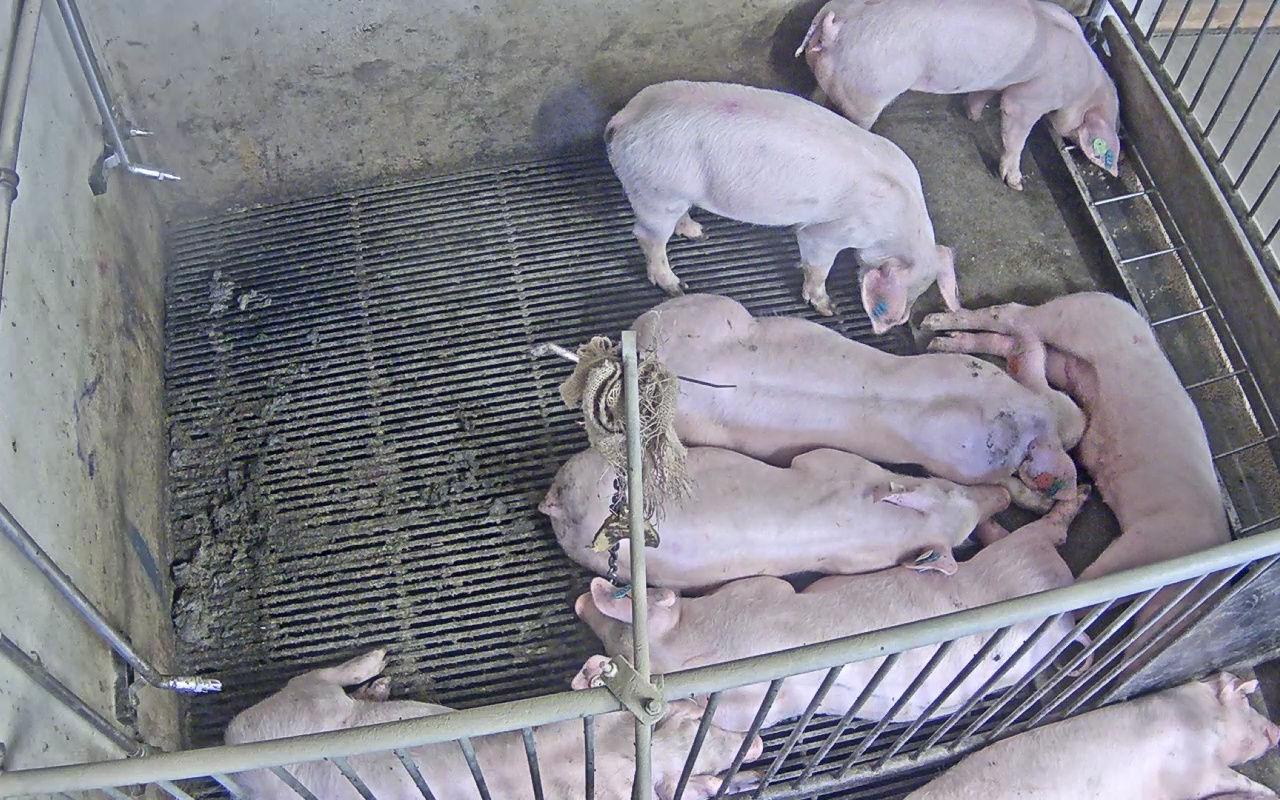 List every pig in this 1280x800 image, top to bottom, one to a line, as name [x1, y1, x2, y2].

pig [796, 1, 1121, 191]
pig [603, 82, 957, 332]
pig [922, 290, 1233, 698]
pig [621, 293, 1089, 511]
pig [537, 441, 1011, 590]
pig [570, 485, 1094, 732]
pig [226, 647, 764, 799]
pig [904, 672, 1279, 798]